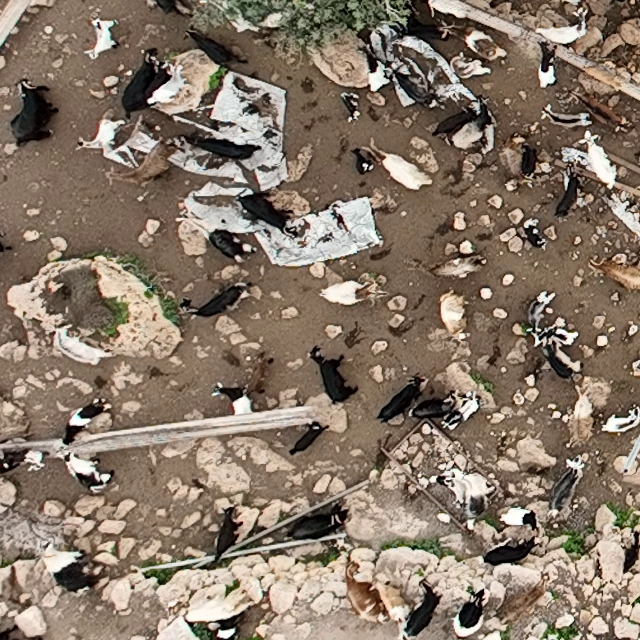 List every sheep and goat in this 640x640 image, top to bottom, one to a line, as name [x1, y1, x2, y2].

goat [139, 0, 187, 19]
goat [537, 7, 590, 44]
goat [84, 18, 120, 59]
goat [398, 18, 449, 42]
goat [439, 22, 507, 59]
goat [182, 24, 250, 68]
goat [365, 25, 396, 66]
goat [537, 41, 558, 88]
goat [357, 44, 392, 93]
goat [121, 48, 160, 117]
goat [451, 53, 491, 81]
goat [147, 64, 184, 105]
goat [393, 69, 439, 108]
goat [8, 78, 61, 146]
goat [570, 87, 634, 133]
goat [340, 93, 362, 122]
goat [446, 100, 489, 149]
goat [538, 102, 593, 128]
goat [433, 105, 479, 134]
goat [74, 118, 126, 151]
goat [580, 132, 618, 190]
goat [185, 133, 263, 159]
goat [362, 137, 432, 193]
goat [103, 141, 176, 189]
goat [519, 145, 538, 176]
goat [350, 149, 374, 174]
goat [556, 174, 579, 218]
goat [238, 193, 300, 239]
goat [174, 216, 256, 261]
goat [523, 218, 546, 248]
goat [431, 254, 487, 276]
goat [589, 255, 639, 290]
goat [317, 281, 387, 306]
goat [177, 282, 251, 320]
goat [440, 290, 472, 341]
goat [525, 292, 556, 333]
goat [530, 330, 579, 347]
goat [541, 341, 584, 377]
goat [310, 346, 360, 402]
goat [378, 376, 424, 419]
goat [213, 384, 253, 416]
goat [566, 385, 591, 448]
goat [442, 391, 478, 430]
goat [413, 392, 464, 418]
goat [63, 399, 109, 448]
goat [600, 402, 639, 432]
goat [288, 422, 328, 458]
goat [54, 448, 115, 494]
goat [1, 451, 47, 469]
goat [546, 451, 583, 517]
goat [443, 473, 493, 531]
goat [438, 476, 464, 508]
goat [287, 505, 341, 540]
goat [499, 507, 538, 530]
goat [213, 508, 235, 562]
goat [483, 536, 538, 566]
goat [41, 542, 101, 588]
goat [346, 562, 387, 622]
goat [486, 571, 551, 632]
goat [369, 579, 412, 638]
goat [404, 579, 441, 638]
goat [451, 589, 486, 637]